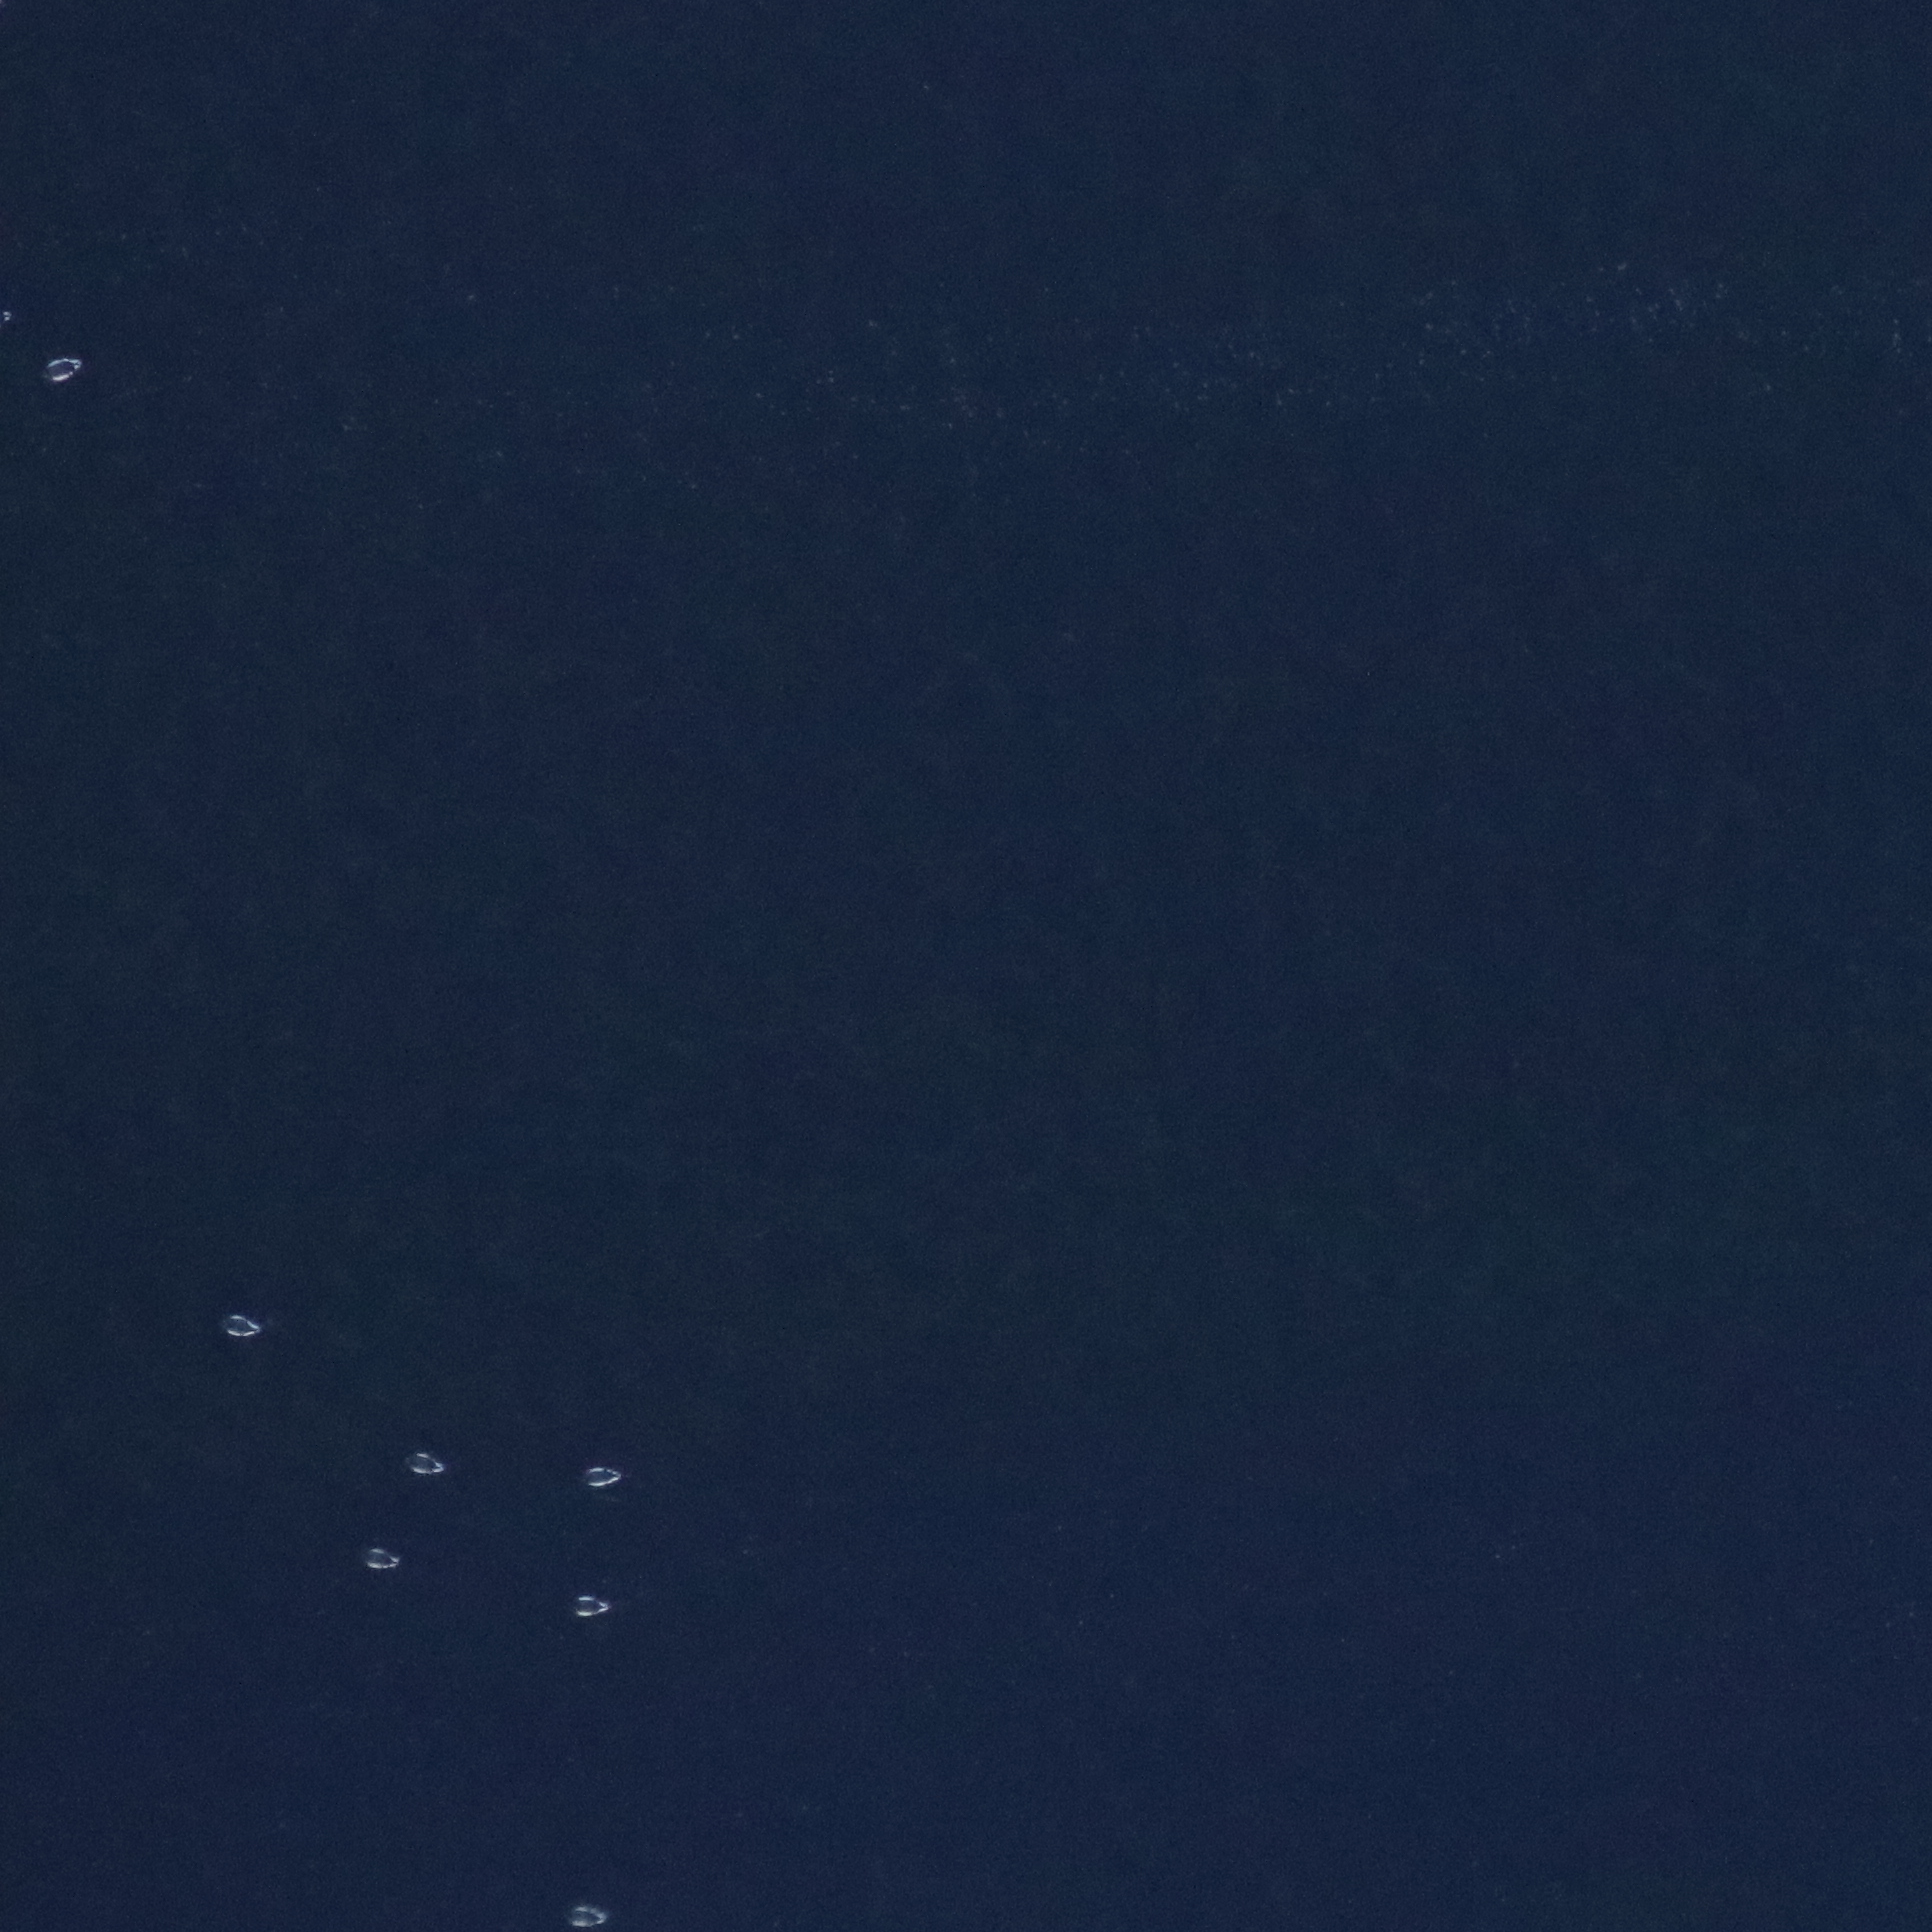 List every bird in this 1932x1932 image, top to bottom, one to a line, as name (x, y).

brant (60, 370)
brant (239, 1325)
brant (424, 1462)
brant (601, 1477)
brant (380, 1559)
brant (587, 1606)
brant (586, 1919)